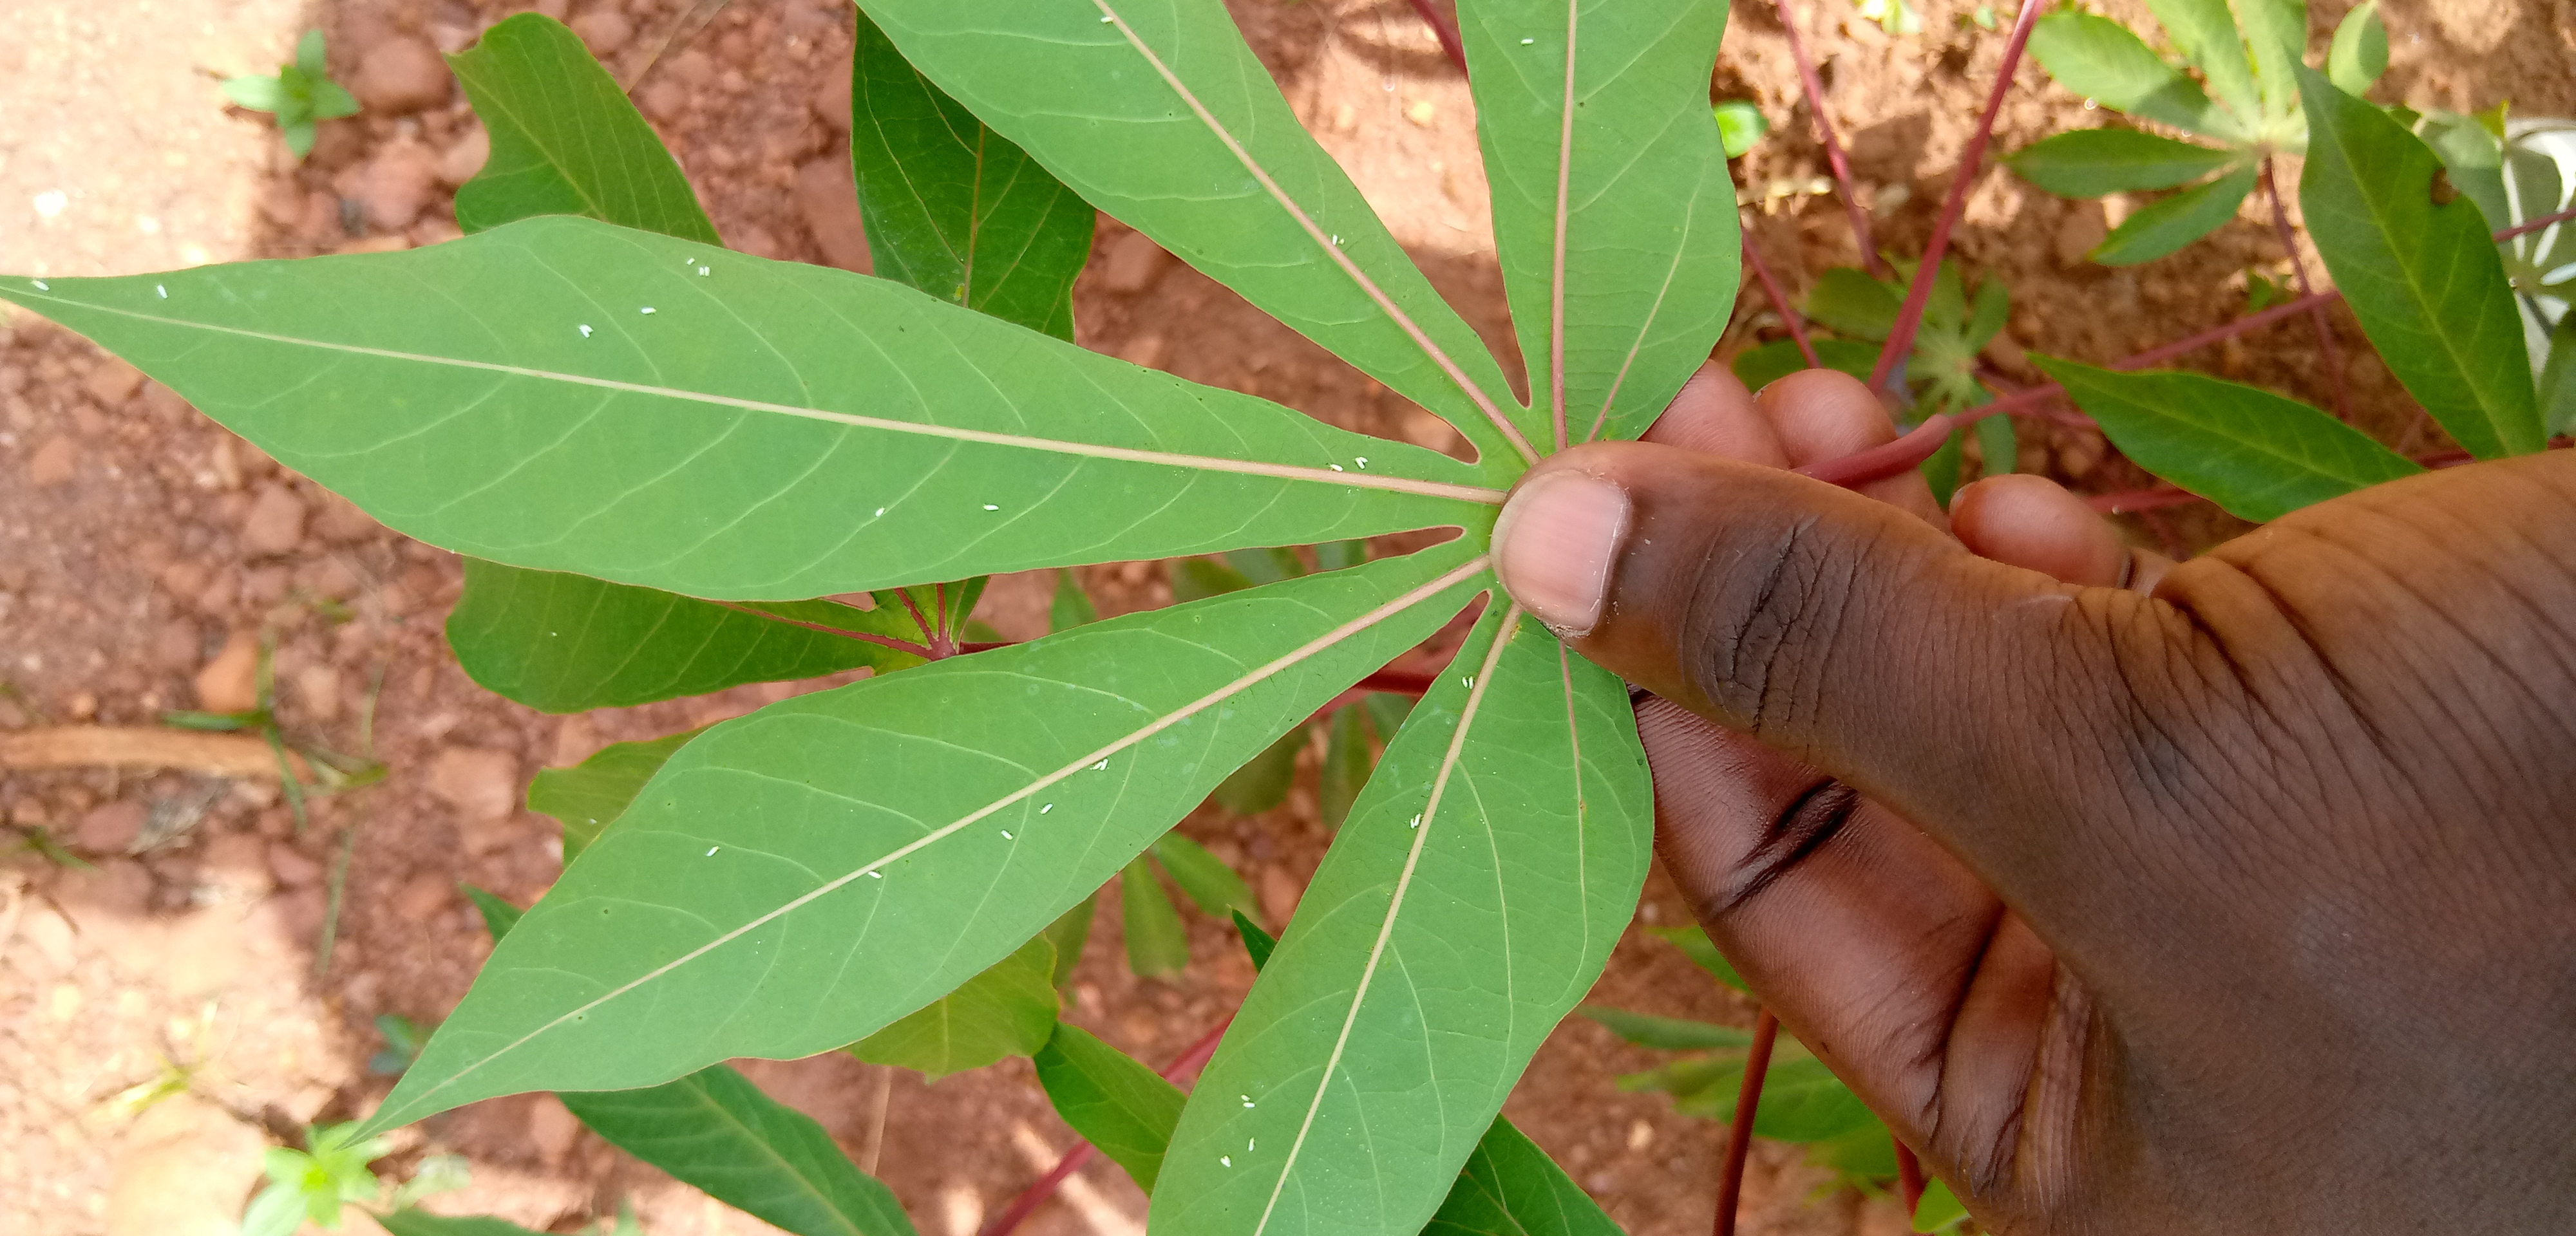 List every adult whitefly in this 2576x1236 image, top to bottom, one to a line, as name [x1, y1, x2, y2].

whitefly [1098, 14, 1117, 26]
whitefly [1517, 34, 1539, 49]
whitefly [1331, 232, 1339, 248]
whitefly [685, 256, 696, 269]
whitefly [703, 264, 714, 281]
whitefly [696, 265, 705, 277]
whitefly [28, 277, 53, 294]
whitefly [155, 281, 171, 301]
whitefly [638, 304, 658, 318]
whitefly [581, 323, 594, 333]
whitefly [577, 324, 591, 339]
whitefly [1359, 455, 1370, 464]
whitefly [1354, 456, 1366, 471]
whitefly [1327, 460, 1344, 473]
whitefly [980, 501, 1001, 515]
whitefly [873, 505, 886, 518]
whitefly [1460, 674, 1468, 689]
whitefly [1468, 674, 1476, 691]
whitefly [1100, 756, 1109, 774]
whitefly [1088, 760, 1103, 771]
whitefly [1037, 801, 1054, 817]
whitefly [1414, 811, 1423, 827]
whitefly [1407, 816, 1414, 832]
whitefly [998, 827, 1015, 843]
whitefly [705, 843, 722, 861]
whitefly [866, 868, 885, 881]
whitefly [1238, 1093, 1252, 1102]
whitefly [1241, 1101, 1258, 1110]
whitefly [1245, 1136, 1260, 1155]
whitefly [1217, 1154, 1233, 1168]